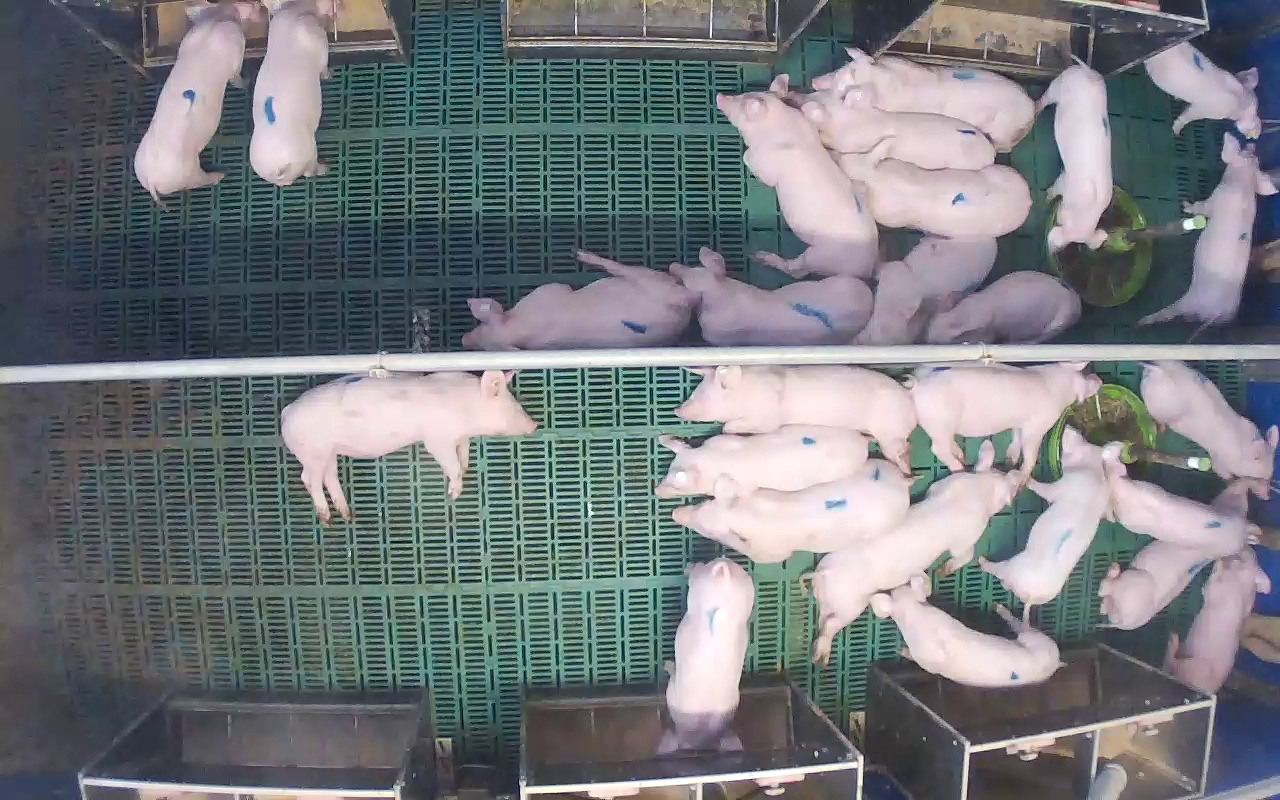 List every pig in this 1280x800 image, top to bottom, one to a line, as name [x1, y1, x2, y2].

pig [134, 0, 258, 212]
pig [249, 0, 337, 189]
pig [1140, 39, 1261, 141]
pig [809, 45, 1037, 155]
pig [1033, 49, 1112, 255]
pig [715, 72, 881, 282]
pig [788, 77, 997, 173]
pig [1138, 131, 1279, 344]
pig [827, 136, 1033, 240]
pig [850, 235, 997, 347]
pig [460, 247, 693, 353]
pig [666, 248, 875, 348]
pig [917, 270, 1082, 344]
pig [1137, 359, 1277, 502]
pig [905, 360, 1103, 485]
pig [675, 362, 916, 475]
pig [279, 369, 536, 528]
pig [978, 423, 1127, 620]
pig [654, 426, 876, 500]
pig [798, 439, 1023, 665]
pig [672, 456, 926, 564]
pig [1101, 461, 1248, 559]
pig [1096, 478, 1263, 630]
pig [1161, 545, 1271, 695]
pig [657, 553, 756, 757]
pig [868, 575, 1066, 688]